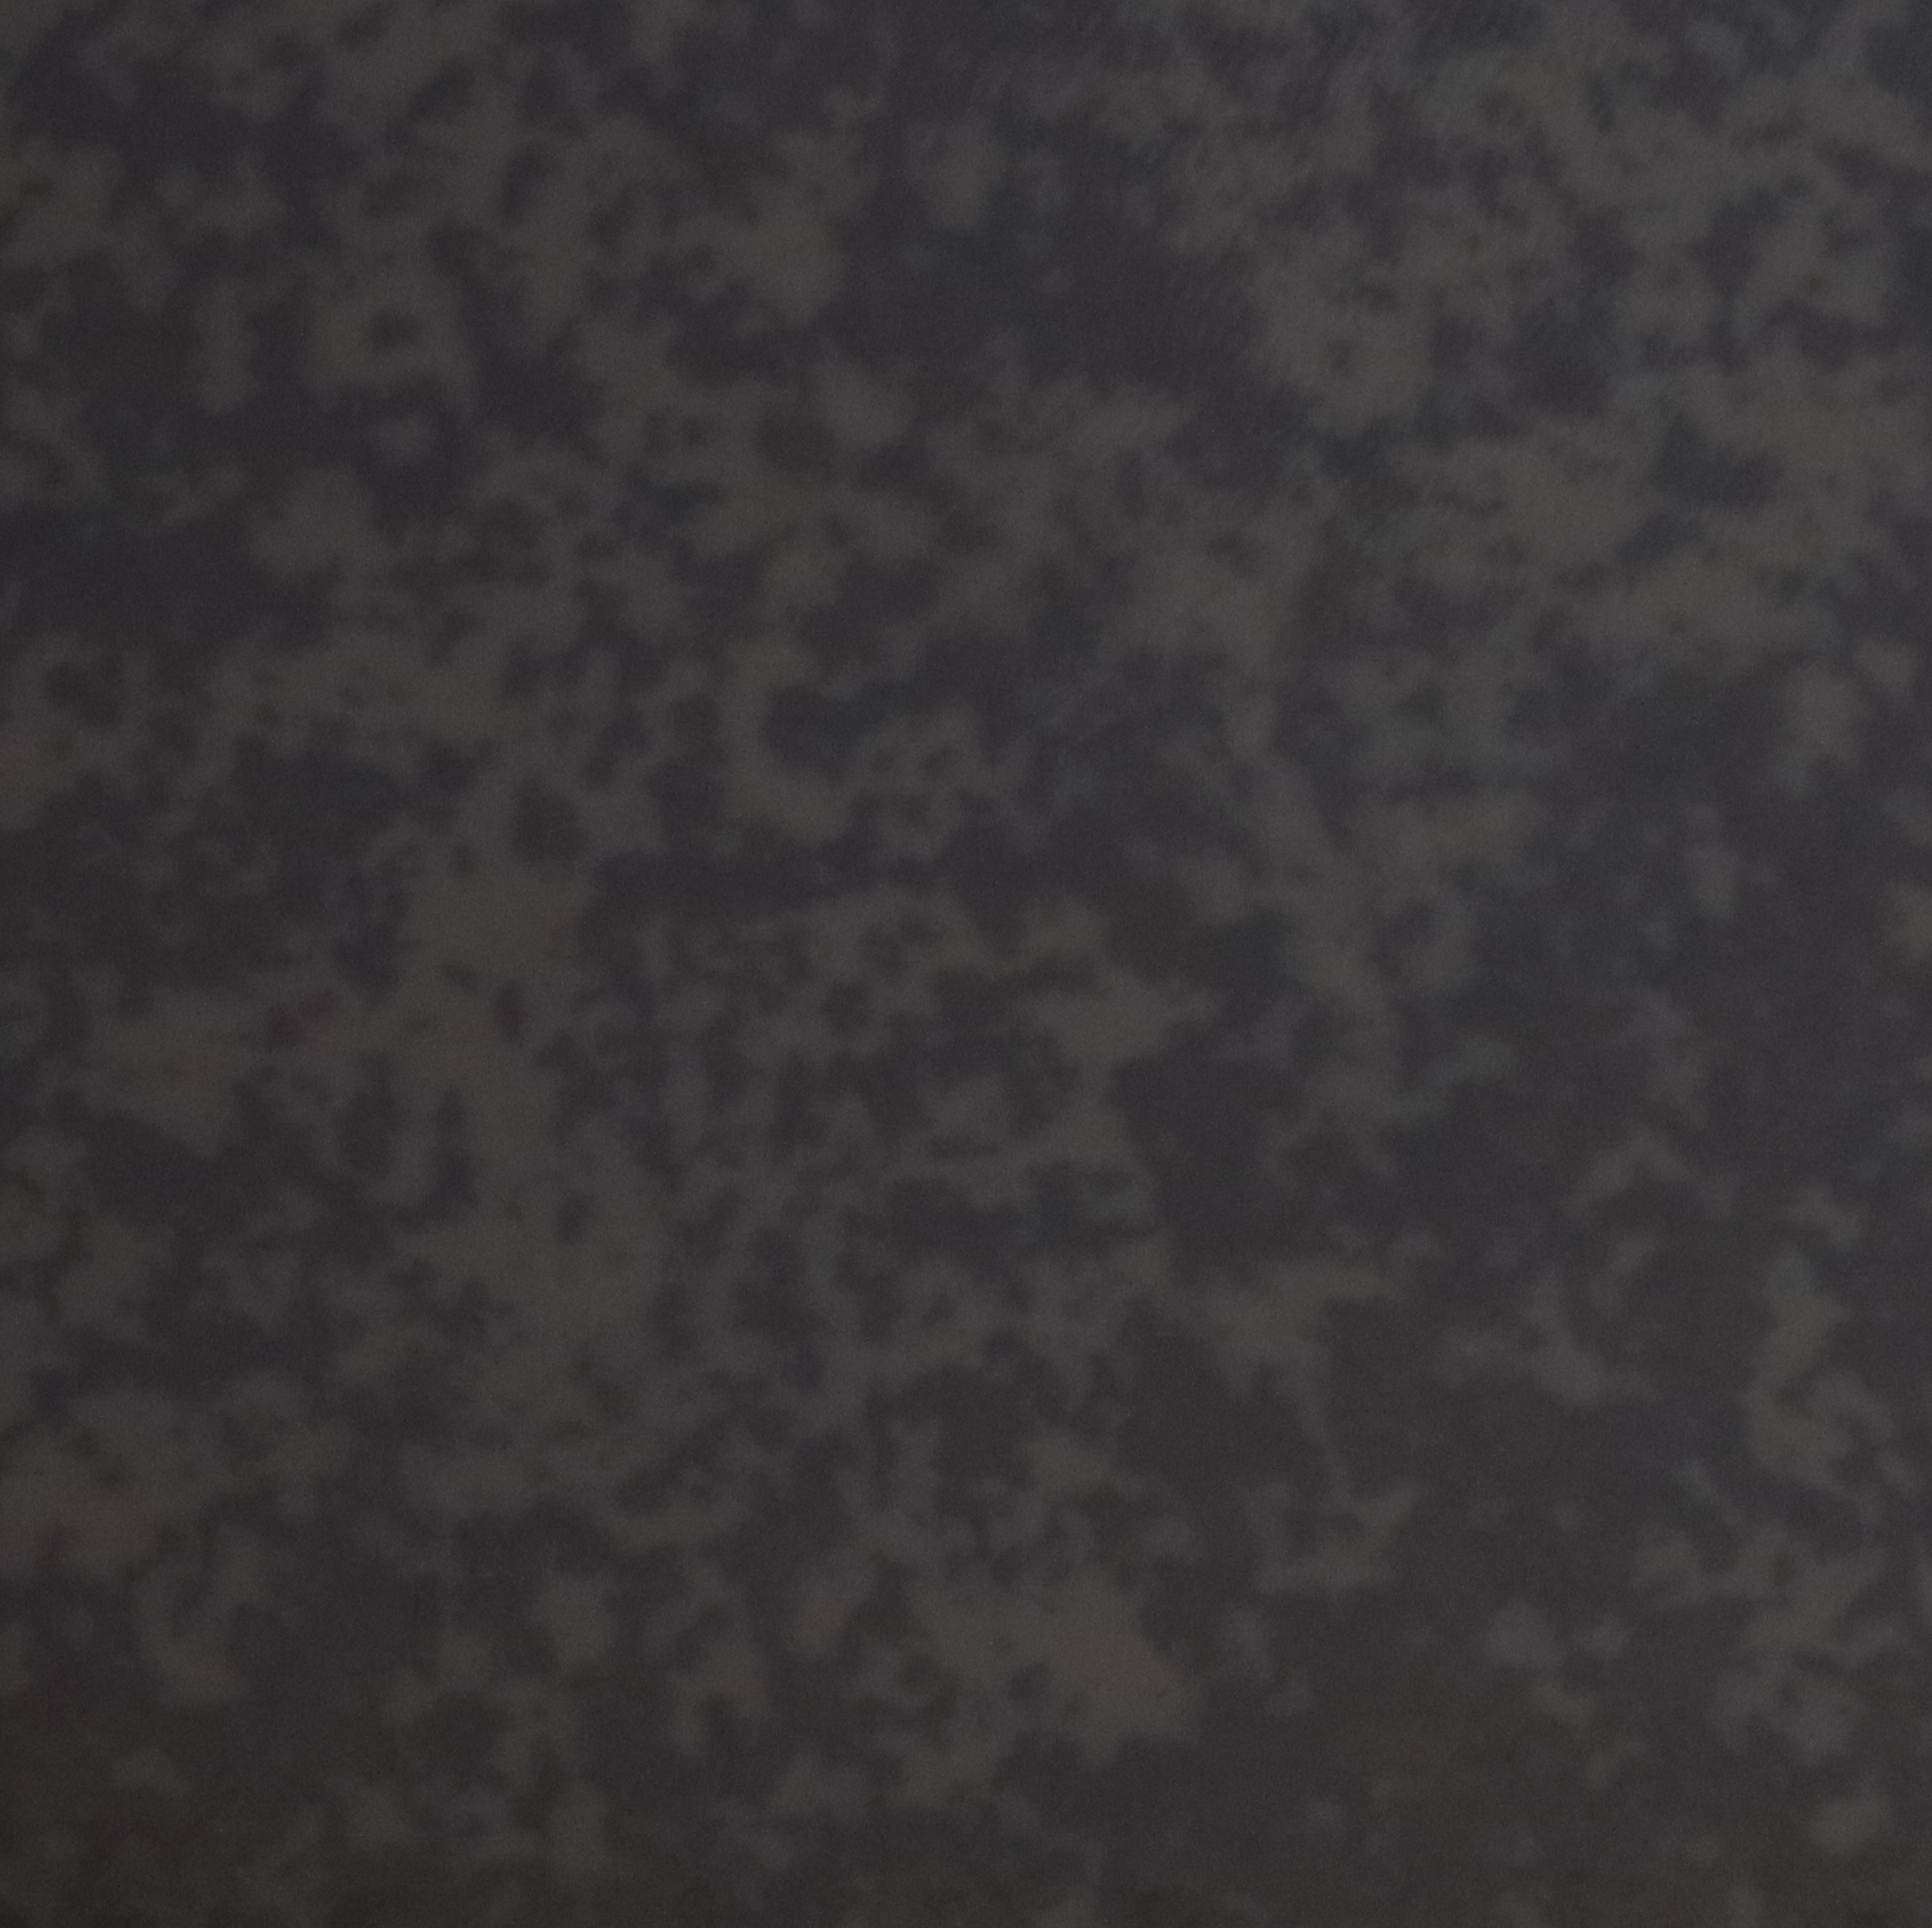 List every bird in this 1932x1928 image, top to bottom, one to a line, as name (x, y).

None